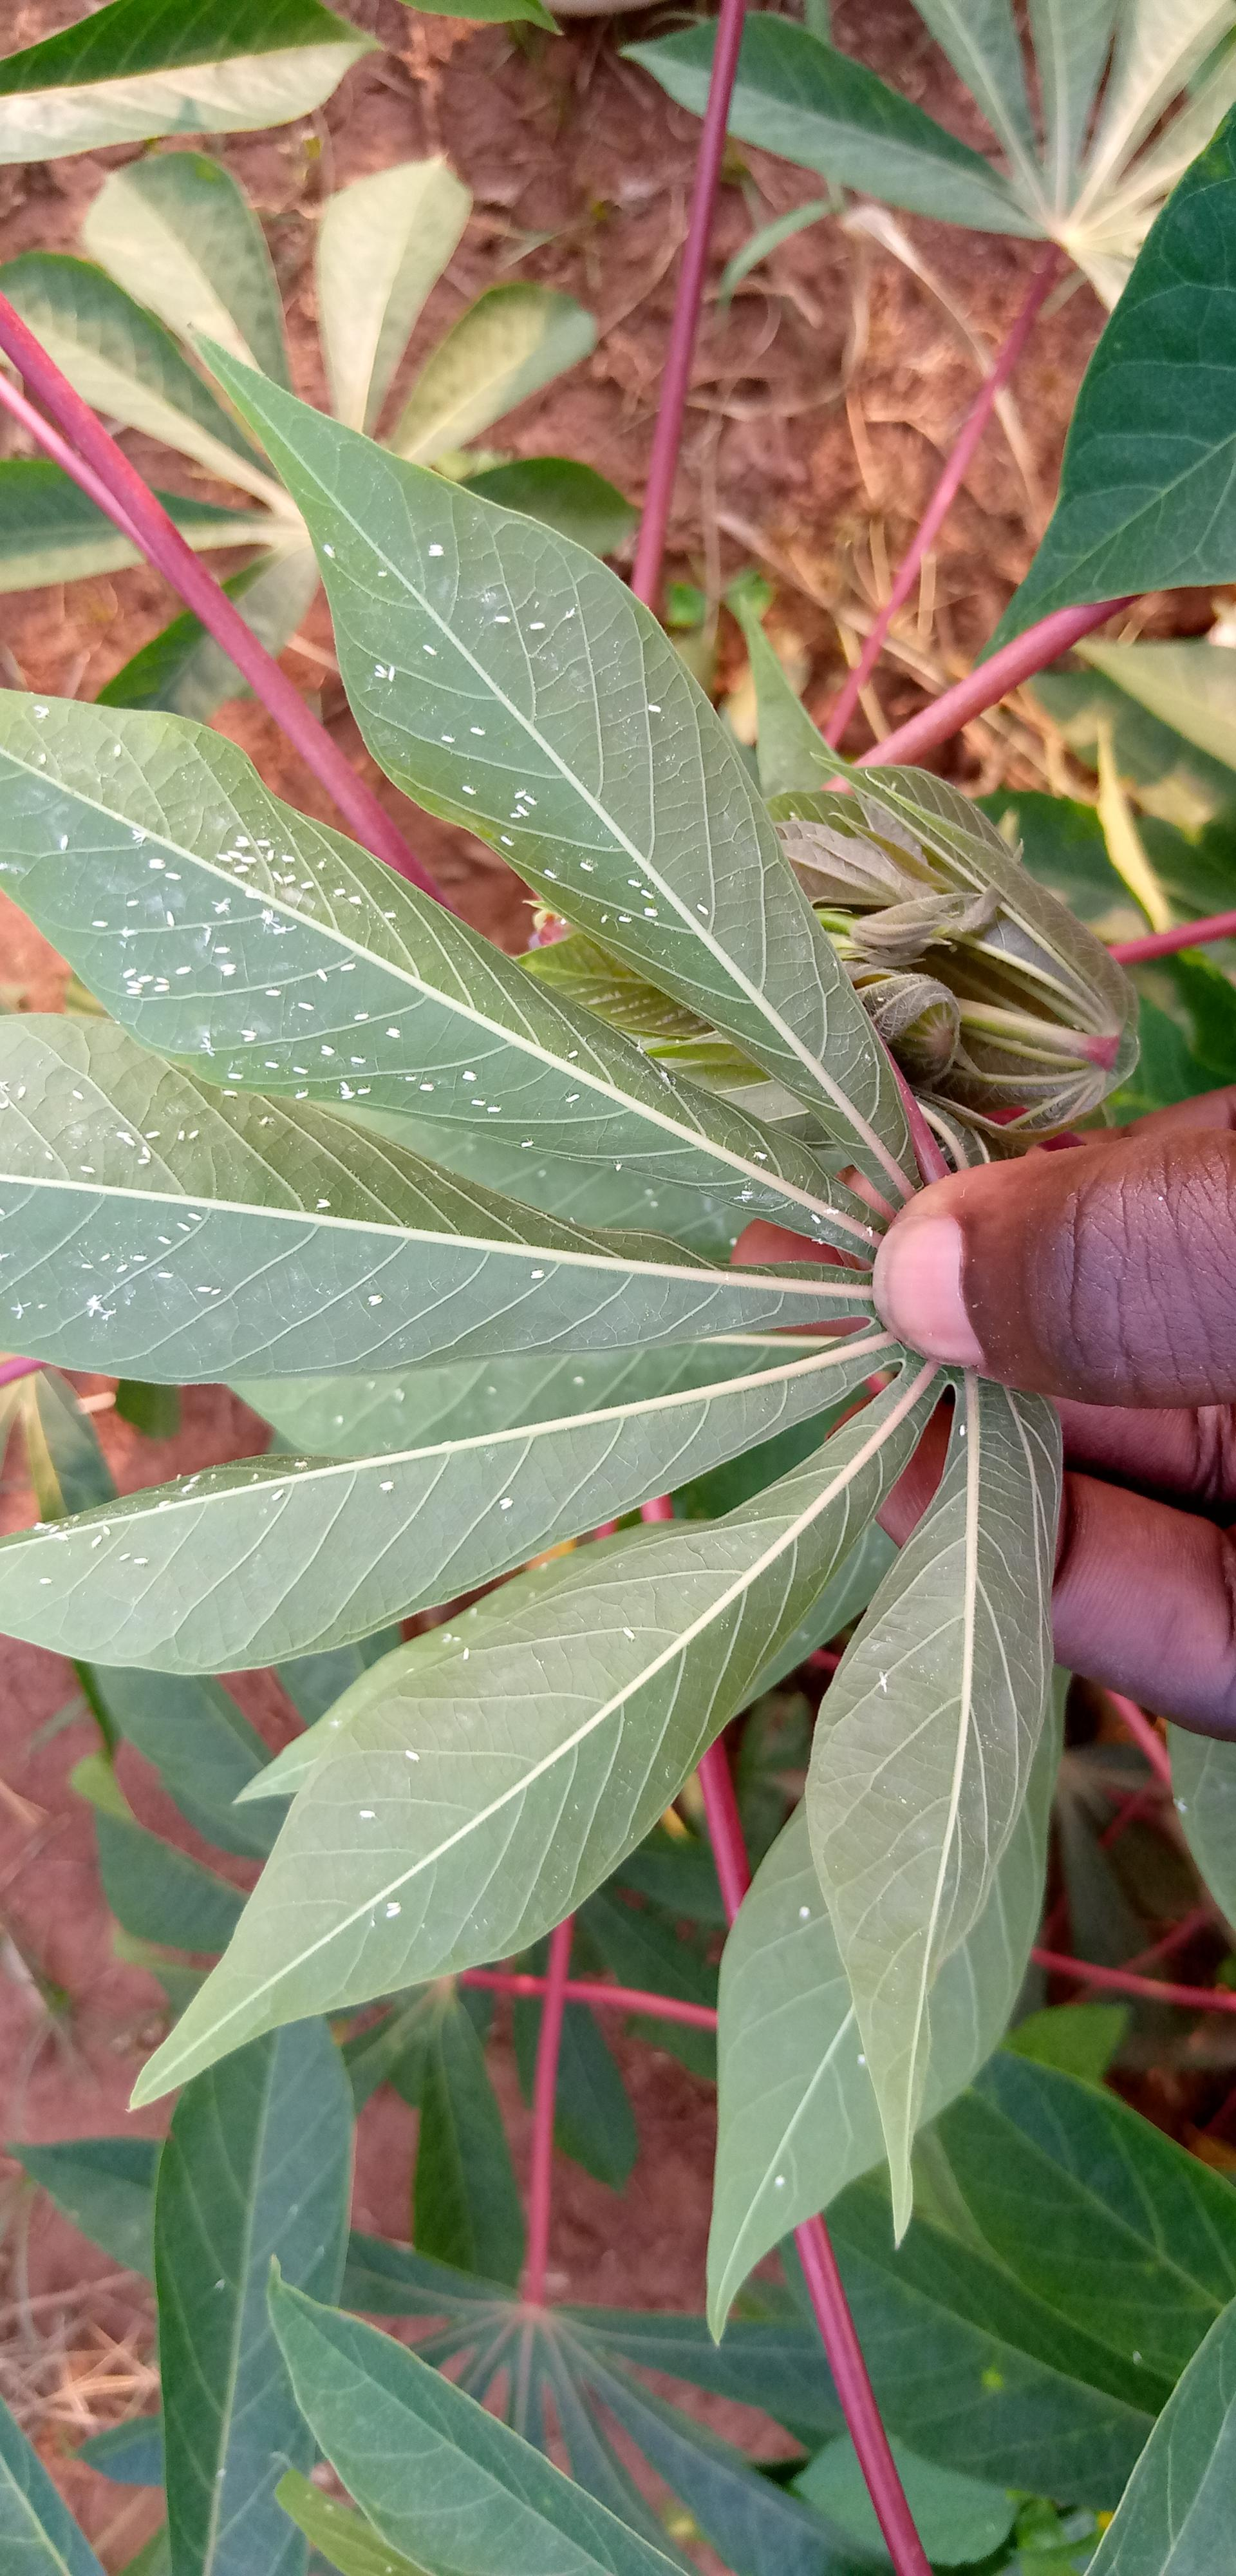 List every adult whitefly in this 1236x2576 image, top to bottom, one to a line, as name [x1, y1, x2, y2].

whitefly [320, 541, 339, 562]
whitefly [424, 542, 449, 560]
whitefly [375, 568, 389, 581]
whitefly [561, 603, 582, 624]
whitefly [492, 614, 512, 629]
whitefly [526, 620, 552, 636]
whitefly [420, 641, 444, 658]
whitefly [374, 661, 387, 684]
whitefly [386, 663, 397, 687]
whitefly [644, 698, 667, 715]
whitefly [31, 703, 55, 724]
whitefly [468, 724, 490, 742]
whitefly [436, 732, 459, 747]
whitefly [111, 742, 127, 762]
whitefly [37, 748, 53, 769]
whitefly [458, 782, 479, 800]
whitefly [510, 787, 540, 806]
whitefly [509, 803, 533, 820]
whitefly [129, 825, 148, 846]
whitefly [233, 831, 250, 849]
whitefly [57, 832, 72, 856]
whitefly [498, 833, 520, 849]
whitefly [256, 836, 276, 850]
whitefly [261, 846, 277, 864]
whitefly [212, 851, 232, 864]
whitefly [278, 852, 298, 864]
whitefly [239, 853, 257, 867]
whitefly [577, 855, 599, 874]
whitefly [314, 856, 331, 873]
whitefly [145, 857, 169, 875]
whitefly [231, 864, 251, 875]
whitefly [540, 867, 559, 883]
whitefly [270, 868, 285, 888]
whitefly [162, 869, 187, 884]
whitefly [282, 872, 298, 893]
whitefly [624, 873, 645, 889]
whitefly [299, 880, 319, 891]
whitefly [333, 884, 351, 900]
whitefly [637, 886, 658, 903]
whitefly [348, 891, 365, 907]
whitefly [205, 893, 236, 916]
whitefly [123, 897, 141, 911]
whitefly [694, 900, 715, 920]
whitefly [256, 904, 277, 926]
whitefly [639, 906, 663, 920]
whitefly [162, 907, 182, 929]
whitefly [382, 907, 402, 925]
whitefly [600, 910, 612, 927]
whitefly [614, 912, 635, 927]
whitefly [91, 916, 110, 929]
whitefly [269, 922, 290, 936]
whitefly [118, 926, 142, 940]
whitefly [210, 943, 237, 958]
whitefly [173, 960, 194, 979]
whitefly [340, 960, 362, 974]
whitefly [218, 961, 239, 978]
whitefly [315, 965, 333, 984]
whitefly [120, 966, 137, 980]
whitefly [153, 974, 170, 996]
whitefly [125, 980, 143, 998]
whitefly [262, 987, 283, 1000]
whitefly [294, 999, 317, 1012]
whitefly [350, 1009, 373, 1023]
whitefly [382, 1023, 406, 1043]
whitefly [238, 1025, 262, 1044]
whitefly [196, 1032, 220, 1058]
whitefly [315, 1043, 340, 1061]
whitefly [561, 1047, 584, 1065]
whitefly [346, 1052, 370, 1068]
whitefly [262, 1057, 281, 1072]
whitefly [290, 1064, 308, 1079]
whitefly [456, 1066, 480, 1086]
whitefly [403, 1070, 420, 1088]
whitefly [225, 1071, 247, 1084]
whitefly [337, 1081, 354, 1101]
whitefly [418, 1081, 437, 1099]
whitefly [15, 1082, 30, 1102]
whitefly [356, 1083, 374, 1097]
whitefly [219, 1086, 243, 1101]
whitefly [69, 1087, 89, 1102]
whitefly [561, 1087, 585, 1105]
whitefly [292, 1088, 308, 1102]
whitefly [465, 1094, 489, 1109]
whitefly [1, 1096, 14, 1114]
whitefly [487, 1101, 503, 1119]
whitefly [257, 1113, 281, 1130]
whitefly [144, 1126, 161, 1144]
whitefly [176, 1128, 187, 1146]
whitefly [187, 1128, 202, 1142]
whitefly [114, 1129, 137, 1149]
whitefly [516, 1134, 536, 1151]
whitefly [751, 1148, 773, 1166]
whitefly [41, 1148, 57, 1161]
whitefly [134, 1154, 154, 1168]
whitefly [609, 1158, 628, 1172]
whitefly [78, 1162, 99, 1177]
whitefly [314, 1193, 335, 1211]
whitefly [185, 1206, 209, 1224]
whitefly [807, 1210, 827, 1227]
whitefly [174, 1218, 196, 1235]
whitefly [865, 1224, 876, 1239]
whitefly [156, 1234, 174, 1248]
whitefly [98, 1248, 111, 1264]
whitefly [131, 1252, 154, 1264]
whitefly [76, 1260, 97, 1274]
whitefly [111, 1262, 129, 1274]
whitefly [523, 1266, 547, 1282]
whitefly [155, 1268, 174, 1281]
whitefly [193, 1282, 211, 1298]
whitefly [210, 1287, 226, 1300]
whitefly [366, 1291, 386, 1309]
whitefly [84, 1292, 118, 1325]
whitefly [5, 1300, 30, 1322]
whitefly [572, 1373, 590, 1389]
whitefly [391, 1384, 411, 1403]
whitefly [957, 1421, 970, 1437]
whitefly [292, 1457, 310, 1470]
whitefly [187, 1473, 201, 1484]
whitefly [375, 1477, 398, 1495]
whitefly [179, 1482, 198, 1493]
whitefly [267, 1486, 290, 1503]
whitefly [494, 1495, 520, 1513]
whitefly [155, 1496, 173, 1511]
whitefly [31, 1521, 52, 1531]
whitefly [99, 1522, 116, 1537]
whitefly [51, 1530, 72, 1545]
whitefly [86, 1534, 107, 1551]
whitefly [115, 1551, 133, 1564]
whitefly [131, 1552, 152, 1567]
whitefly [35, 1573, 57, 1588]
whitefly [617, 1622, 641, 1642]
whitefly [460, 1643, 474, 1664]
whitefly [876, 1666, 894, 1695]
whitefly [400, 1745, 424, 1765]
whitefly [355, 1805, 379, 1823]
whitefly [385, 1900, 406, 1920]
whitefly [794, 1901, 816, 1924]
whitefly [772, 2170, 788, 2188]